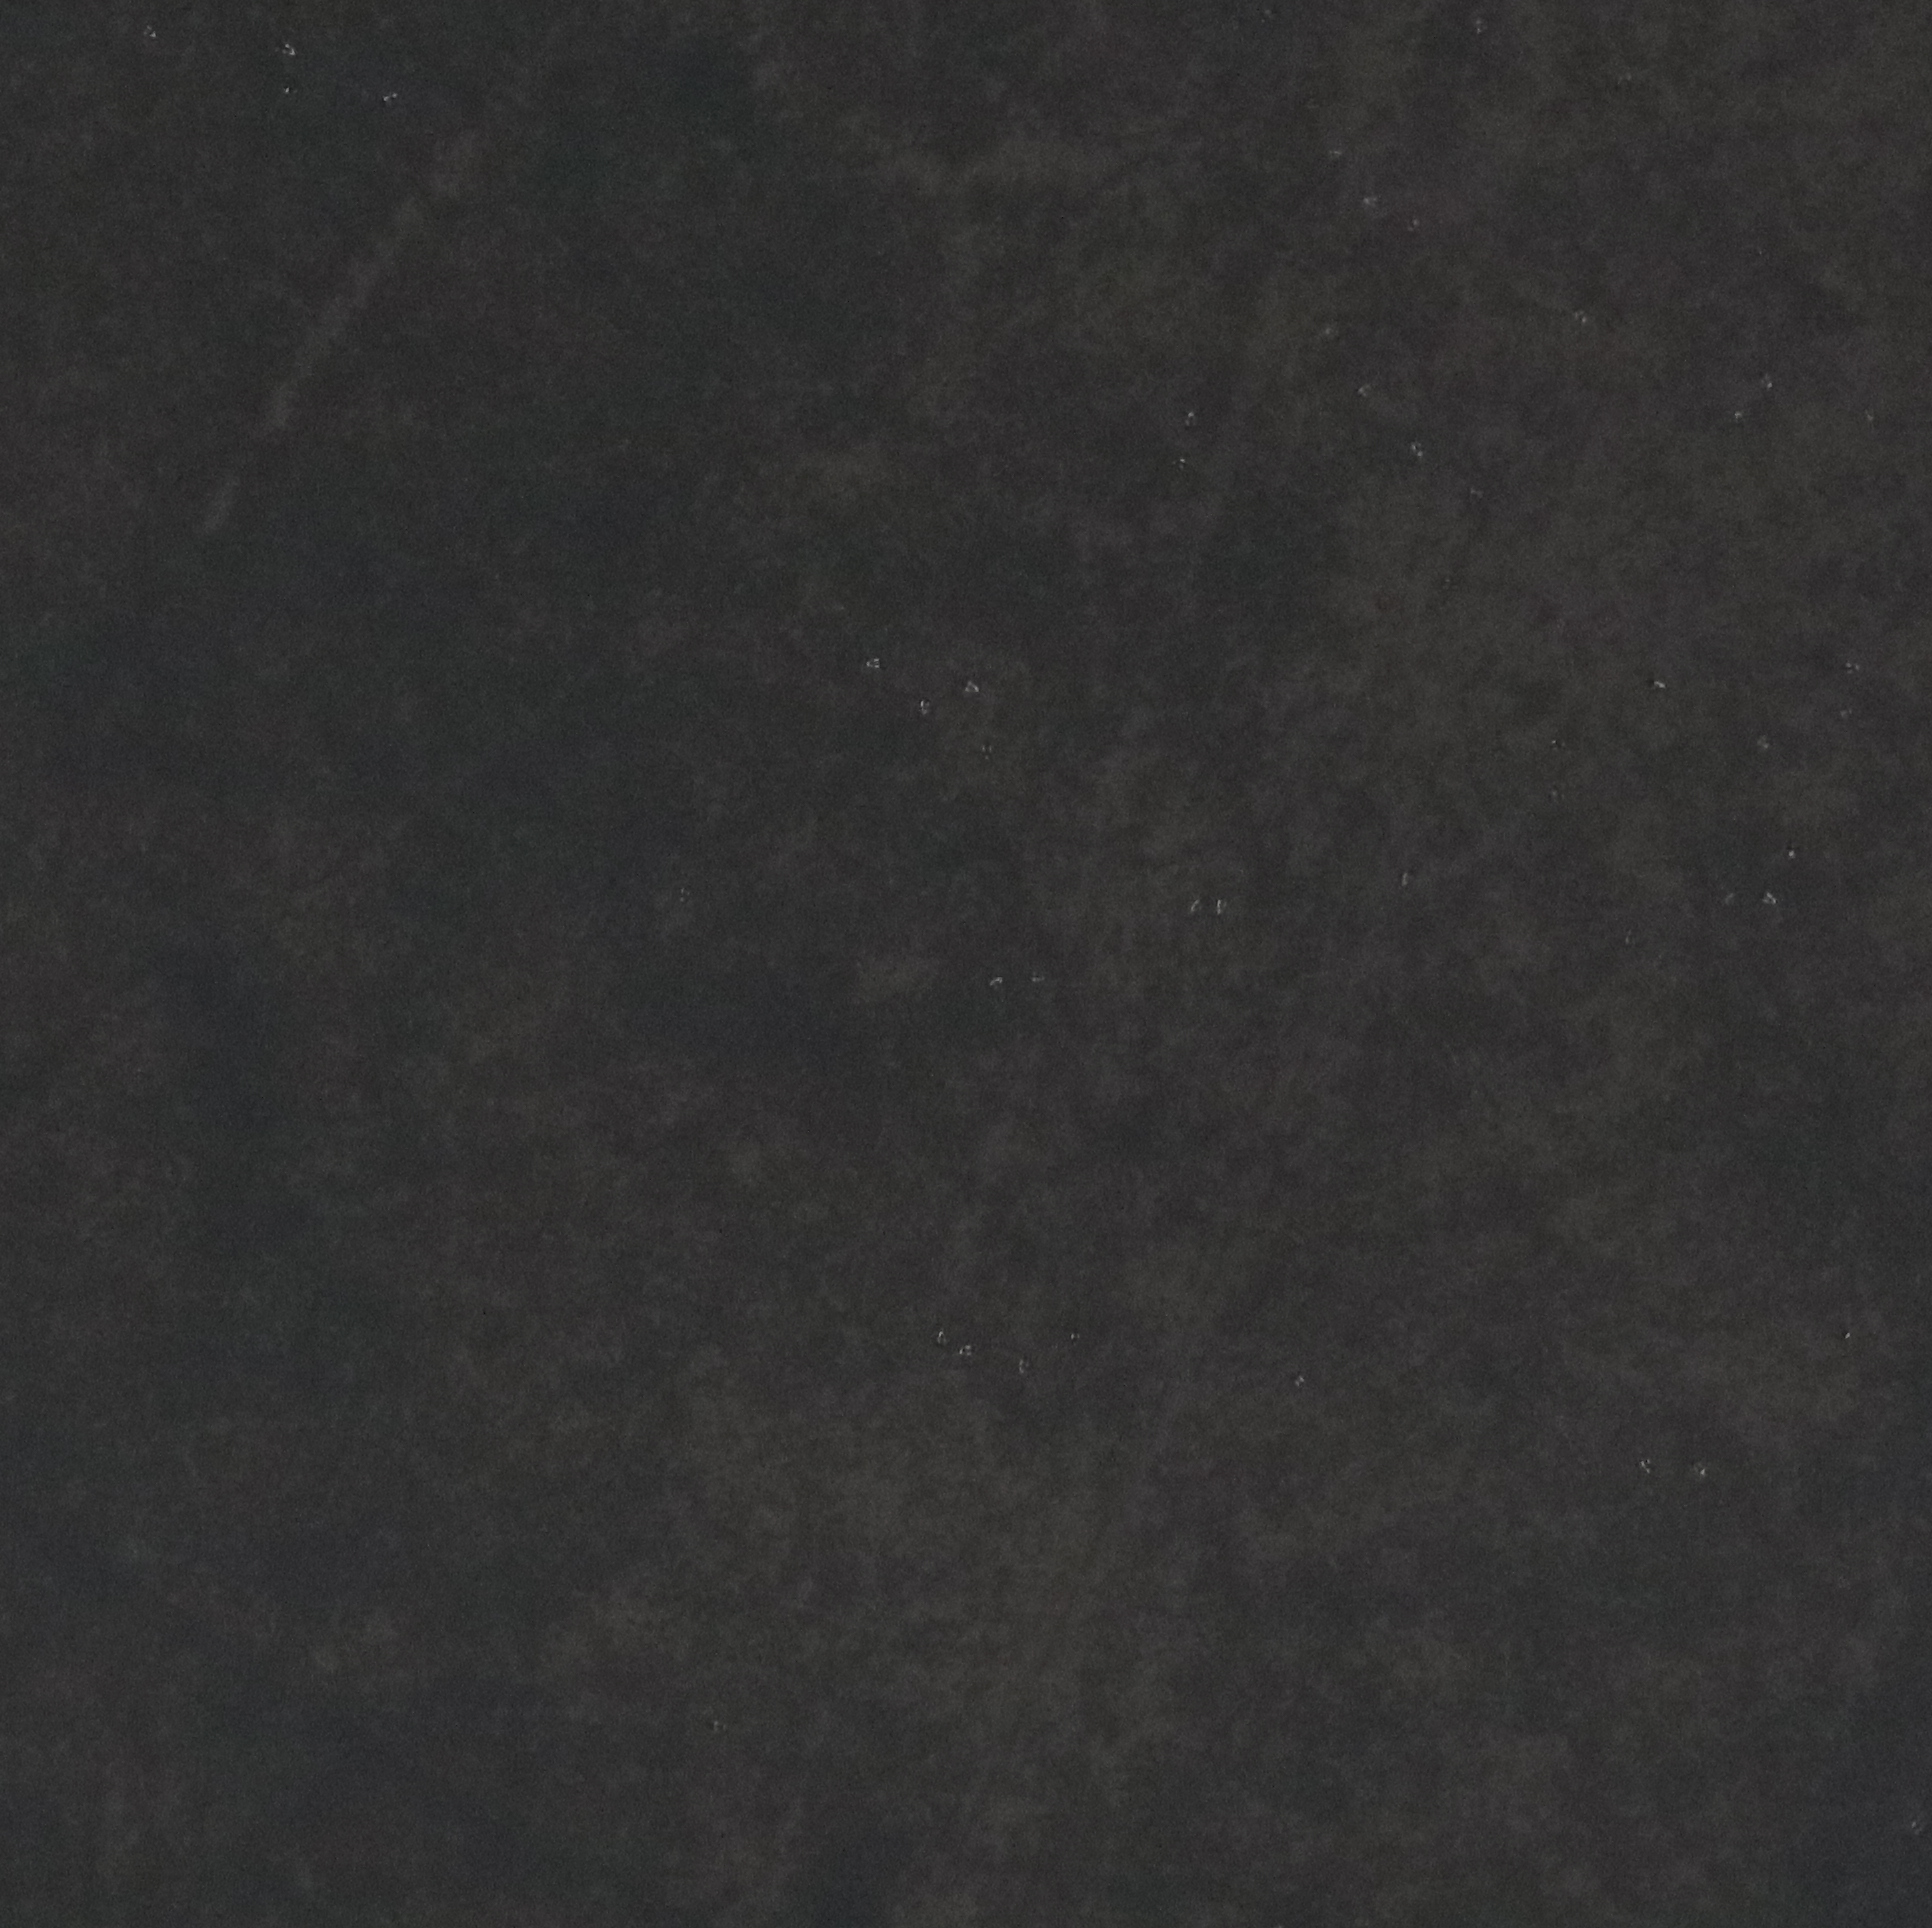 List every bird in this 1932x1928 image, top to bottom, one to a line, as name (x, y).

brant (1266, 14)
brant (148, 33)
brant (1482, 39)
brant (292, 54)
brant (285, 101)
brant (390, 102)
brant (1335, 148)
brant (1379, 202)
brant (1410, 223)
brant (1576, 316)
brant (1328, 337)
brant (1770, 378)
brant (1359, 391)
brant (1193, 410)
brant (1741, 410)
brant (1872, 410)
brant (1416, 457)
brant (1178, 463)
brant (1452, 581)
brant (869, 656)
brant (1856, 675)
brant (1655, 680)
brant (969, 686)
brant (936, 706)
brant (1850, 718)
brant (1559, 743)
brant (1769, 745)
brant (987, 749)
brant (1551, 798)
brant (1798, 852)
brant (1406, 889)
brant (679, 896)
brant (1723, 896)
brant (1781, 899)
brant (1198, 910)
brant (1223, 920)
brant (1634, 938)
brant (1003, 978)
brant (1040, 978)
brant (941, 1341)
brant (1079, 1341)
brant (968, 1360)
brant (1024, 1370)
brant (1300, 1381)
brant (1648, 1463)
brant (1702, 1472)
brant (723, 1729)
brant (1915, 1826)